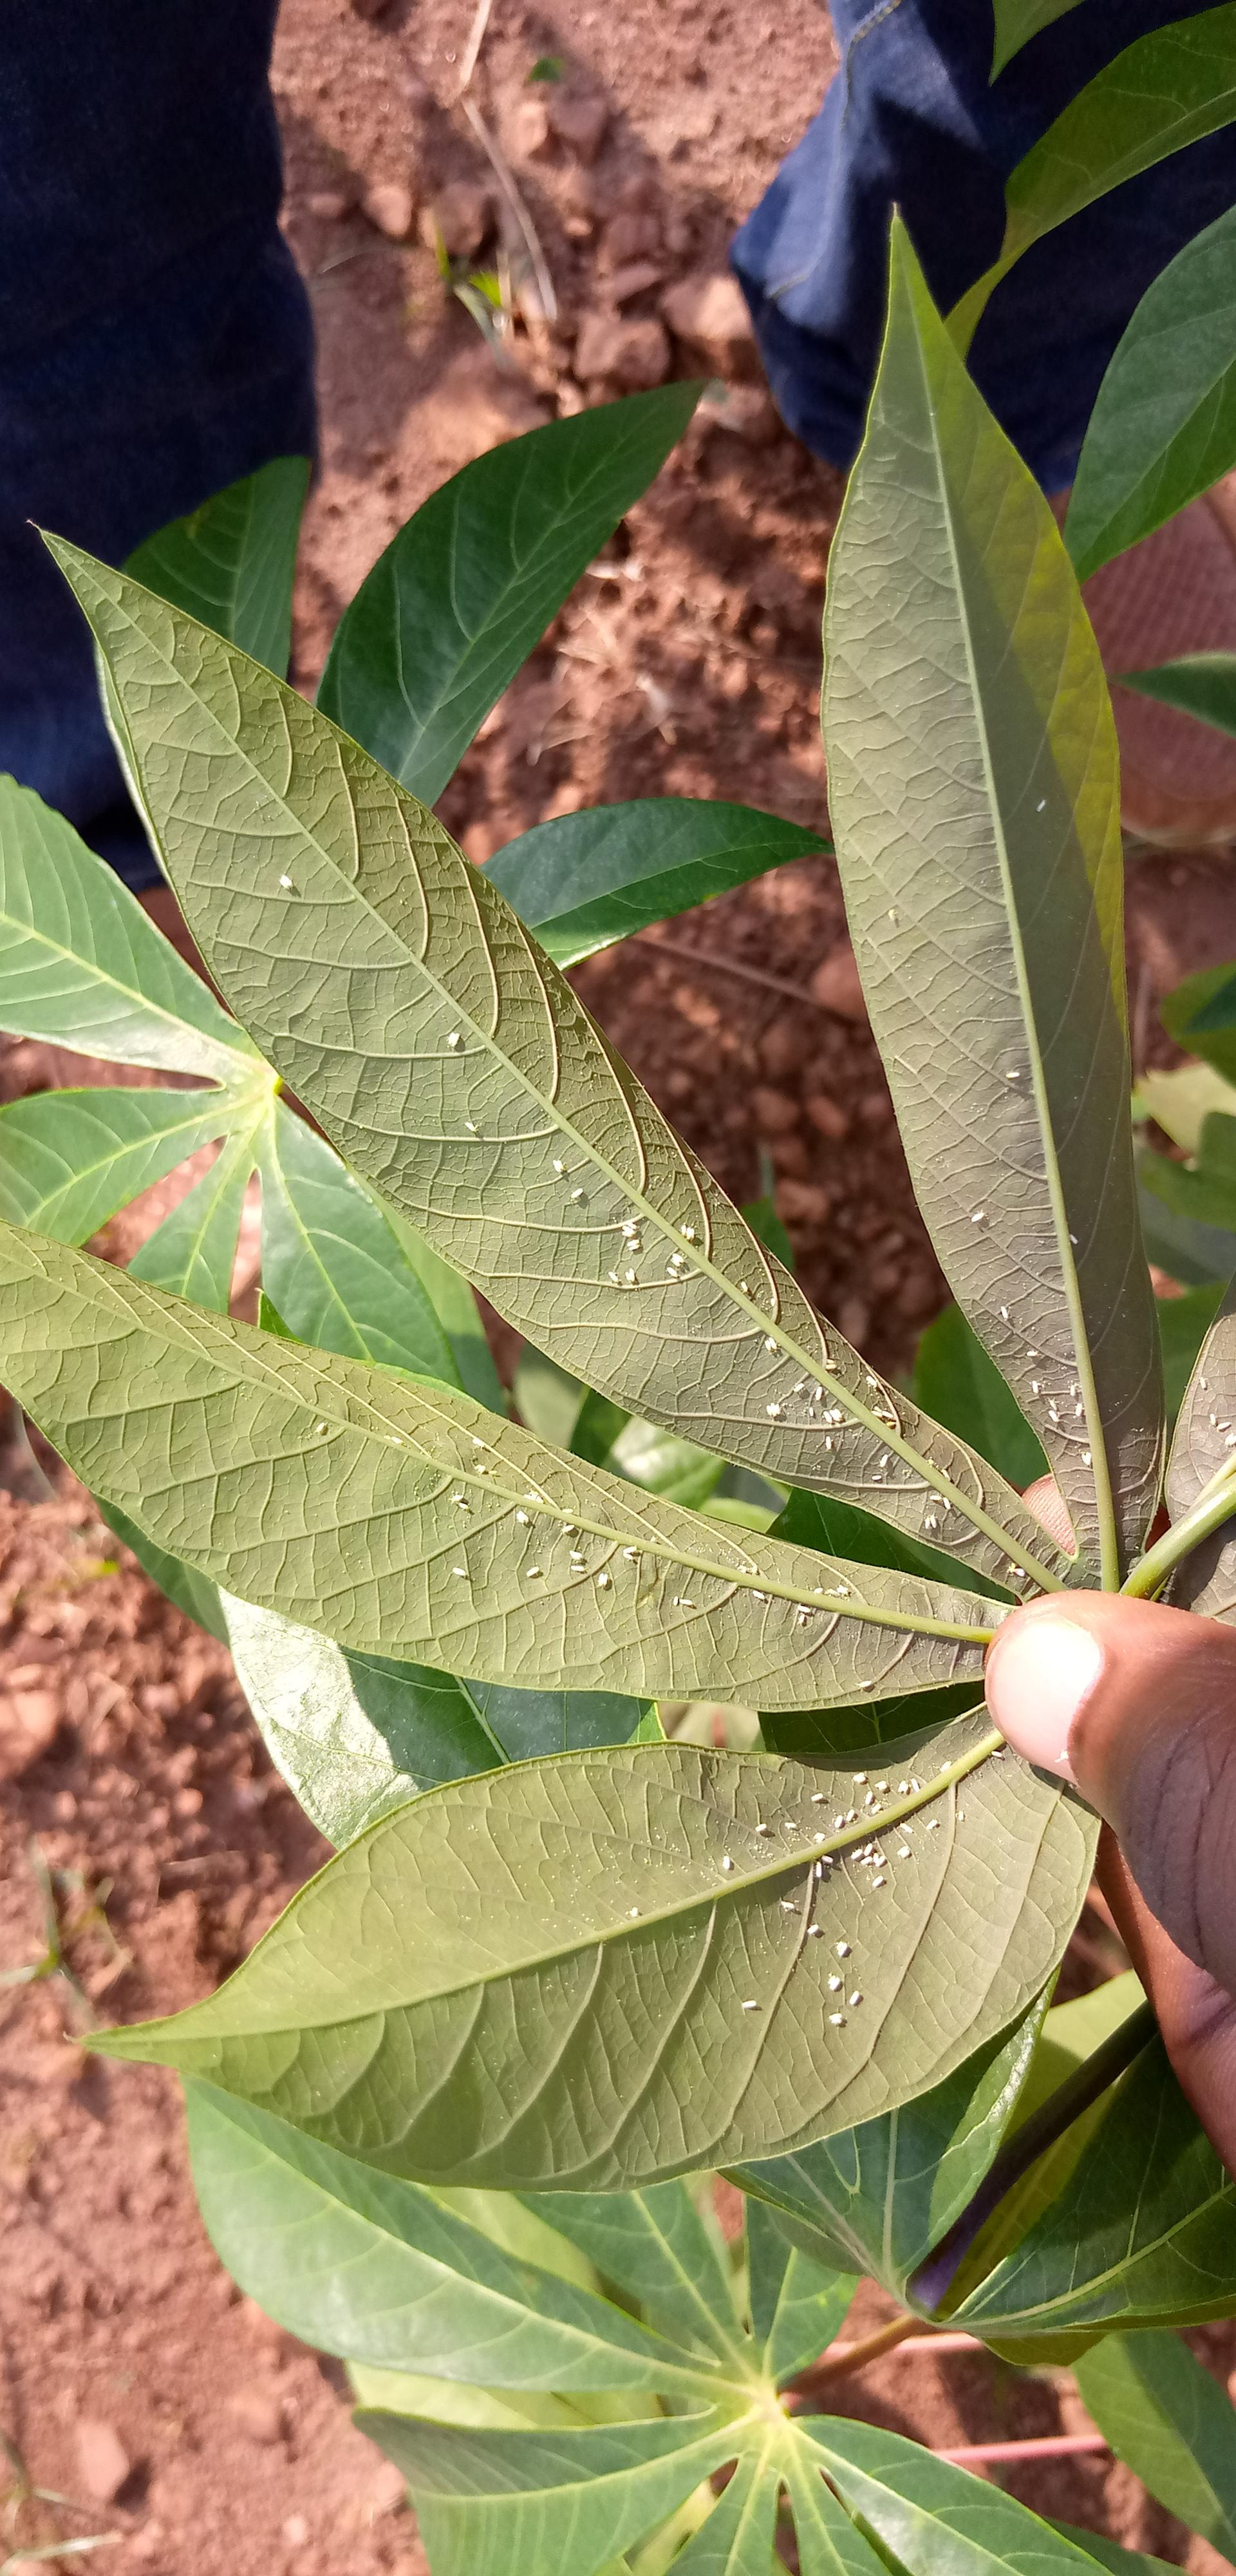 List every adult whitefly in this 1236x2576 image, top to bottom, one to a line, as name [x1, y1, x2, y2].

whitefly [1032, 797, 1047, 815]
whitefly [281, 875, 294, 888]
whitefly [278, 878, 290, 891]
whitefly [451, 1030, 462, 1048]
whitefly [447, 1031, 454, 1046]
whitefly [1001, 1068, 1025, 1083]
whitefly [463, 1120, 478, 1134]
whitefly [551, 1158, 561, 1175]
whitefly [557, 1159, 565, 1170]
whitefly [568, 1185, 585, 1202]
whitefly [967, 1209, 988, 1226]
whitefly [625, 1221, 639, 1230]
whitefly [679, 1222, 686, 1238]
whitefly [621, 1225, 637, 1234]
whitefly [686, 1225, 690, 1242]
whitefly [690, 1226, 697, 1243]
whitefly [620, 1231, 633, 1238]
whitefly [1068, 1231, 1080, 1246]
whitefly [625, 1238, 641, 1247]
whitefly [628, 1243, 642, 1253]
whitefly [670, 1252, 686, 1264]
whitefly [669, 1256, 681, 1268]
whitefly [665, 1264, 679, 1280]
whitefly [628, 1267, 637, 1283]
whitefly [606, 1270, 621, 1283]
whitefly [623, 1271, 631, 1283]
whitefly [739, 1278, 750, 1295]
whitefly [998, 1304, 1012, 1320]
whitefly [768, 1336, 778, 1350]
whitefly [763, 1339, 771, 1353]
whitefly [1024, 1349, 1039, 1358]
whitefly [825, 1358, 834, 1363]
whitefly [823, 1363, 838, 1372]
whitefly [863, 1373, 879, 1390]
whitefly [1197, 1375, 1210, 1391]
whitefly [1030, 1379, 1040, 1395]
whitefly [792, 1381, 805, 1394]
whitefly [1069, 1381, 1077, 1397]
whitefly [812, 1384, 823, 1401]
whitefly [1047, 1398, 1062, 1411]
whitefly [1073, 1401, 1083, 1419]
whitefly [771, 1401, 777, 1417]
whitefly [774, 1402, 783, 1416]
whitefly [764, 1403, 772, 1417]
whitefly [873, 1405, 881, 1412]
whitefly [808, 1405, 816, 1419]
whitefly [829, 1407, 840, 1423]
whitefly [835, 1407, 843, 1419]
whitefly [821, 1409, 833, 1424]
whitefly [881, 1409, 895, 1420]
whitefly [1047, 1409, 1061, 1424]
whitefly [869, 1410, 881, 1418]
whitefly [1208, 1411, 1217, 1427]
whitefly [313, 1419, 327, 1435]
whitefly [1216, 1421, 1233, 1431]
whitefly [1223, 1432, 1235, 1447]
whitefly [823, 1434, 833, 1452]
whitefly [389, 1434, 405, 1446]
whitefly [471, 1435, 486, 1451]
whitefly [877, 1452, 890, 1469]
whitefly [1079, 1452, 1092, 1467]
whitefly [476, 1464, 487, 1474]
whitefly [940, 1467, 954, 1482]
whitefly [866, 1474, 884, 1484]
whitefly [448, 1492, 465, 1504]
whitefly [928, 1493, 942, 1502]
whitefly [942, 1495, 952, 1511]
whitefly [535, 1496, 545, 1505]
whitefly [456, 1501, 471, 1512]
whitefly [560, 1507, 575, 1515]
whitefly [518, 1510, 531, 1526]
whitefly [514, 1512, 525, 1525]
whitefly [929, 1513, 939, 1531]
whitefly [922, 1515, 931, 1531]
whitefly [559, 1523, 576, 1535]
whitefly [649, 1535, 660, 1544]
whitefly [621, 1544, 639, 1554]
whitefly [567, 1548, 584, 1562]
whitefly [620, 1553, 637, 1563]
whitefly [750, 1562, 760, 1574]
whitefly [568, 1563, 587, 1575]
whitefly [525, 1564, 541, 1580]
whitefly [451, 1566, 468, 1578]
whitefly [1012, 1566, 1028, 1579]
whitefly [596, 1569, 604, 1589]
whitefly [604, 1571, 609, 1587]
whitefly [836, 1584, 850, 1597]
whitefly [811, 1586, 824, 1595]
whitefly [826, 1587, 840, 1599]
whitefly [751, 1587, 766, 1602]
whitefly [671, 1591, 679, 1609]
whitefly [679, 1596, 694, 1609]
whitefly [795, 1604, 812, 1614]
whitefly [796, 1613, 805, 1627]
whitefly [856, 1676, 875, 1691]
whitefly [989, 1748, 1004, 1759]
whitefly [939, 1759, 953, 1775]
whitefly [851, 1771, 865, 1783]
whitefly [857, 1776, 866, 1786]
whitefly [910, 1776, 922, 1793]
whitefly [895, 1779, 907, 1793]
whitefly [872, 1779, 888, 1789]
whitefly [878, 1783, 888, 1794]
whitefly [863, 1789, 874, 1806]
whitefly [808, 1790, 826, 1804]
whitefly [869, 1802, 883, 1816]
whitefly [844, 1808, 856, 1822]
whitefly [955, 1808, 966, 1823]
whitefly [832, 1813, 844, 1829]
whitefly [924, 1817, 940, 1832]
whitefly [782, 1819, 797, 1832]
whitefly [898, 1820, 915, 1835]
whitefly [754, 1823, 769, 1835]
whitefly [811, 1831, 819, 1839]
whitefly [816, 1833, 826, 1844]
whitefly [861, 1841, 874, 1857]
whitefly [895, 1844, 910, 1857]
whitefly [848, 1847, 863, 1861]
whitefly [901, 1850, 912, 1859]
whitefly [872, 1850, 880, 1863]
whitefly [718, 1853, 733, 1871]
whitefly [876, 1853, 886, 1867]
whitefly [820, 1854, 834, 1866]
whitefly [859, 1855, 874, 1866]
whitefly [812, 1859, 825, 1880]
whitefly [871, 1873, 885, 1888]
whitefly [779, 1899, 797, 1911]
whitefly [627, 1905, 641, 1918]
whitefly [805, 1922, 821, 1937]
whitefly [835, 1940, 844, 1950]
whitefly [838, 1942, 847, 1958]
whitefly [826, 1975, 836, 1985]
whitefly [829, 1976, 841, 1993]
whitefly [848, 1988, 861, 2007]
whitefly [738, 1998, 759, 2010]
whitefly [828, 2011, 843, 2021]
whitefly [829, 2018, 843, 2025]